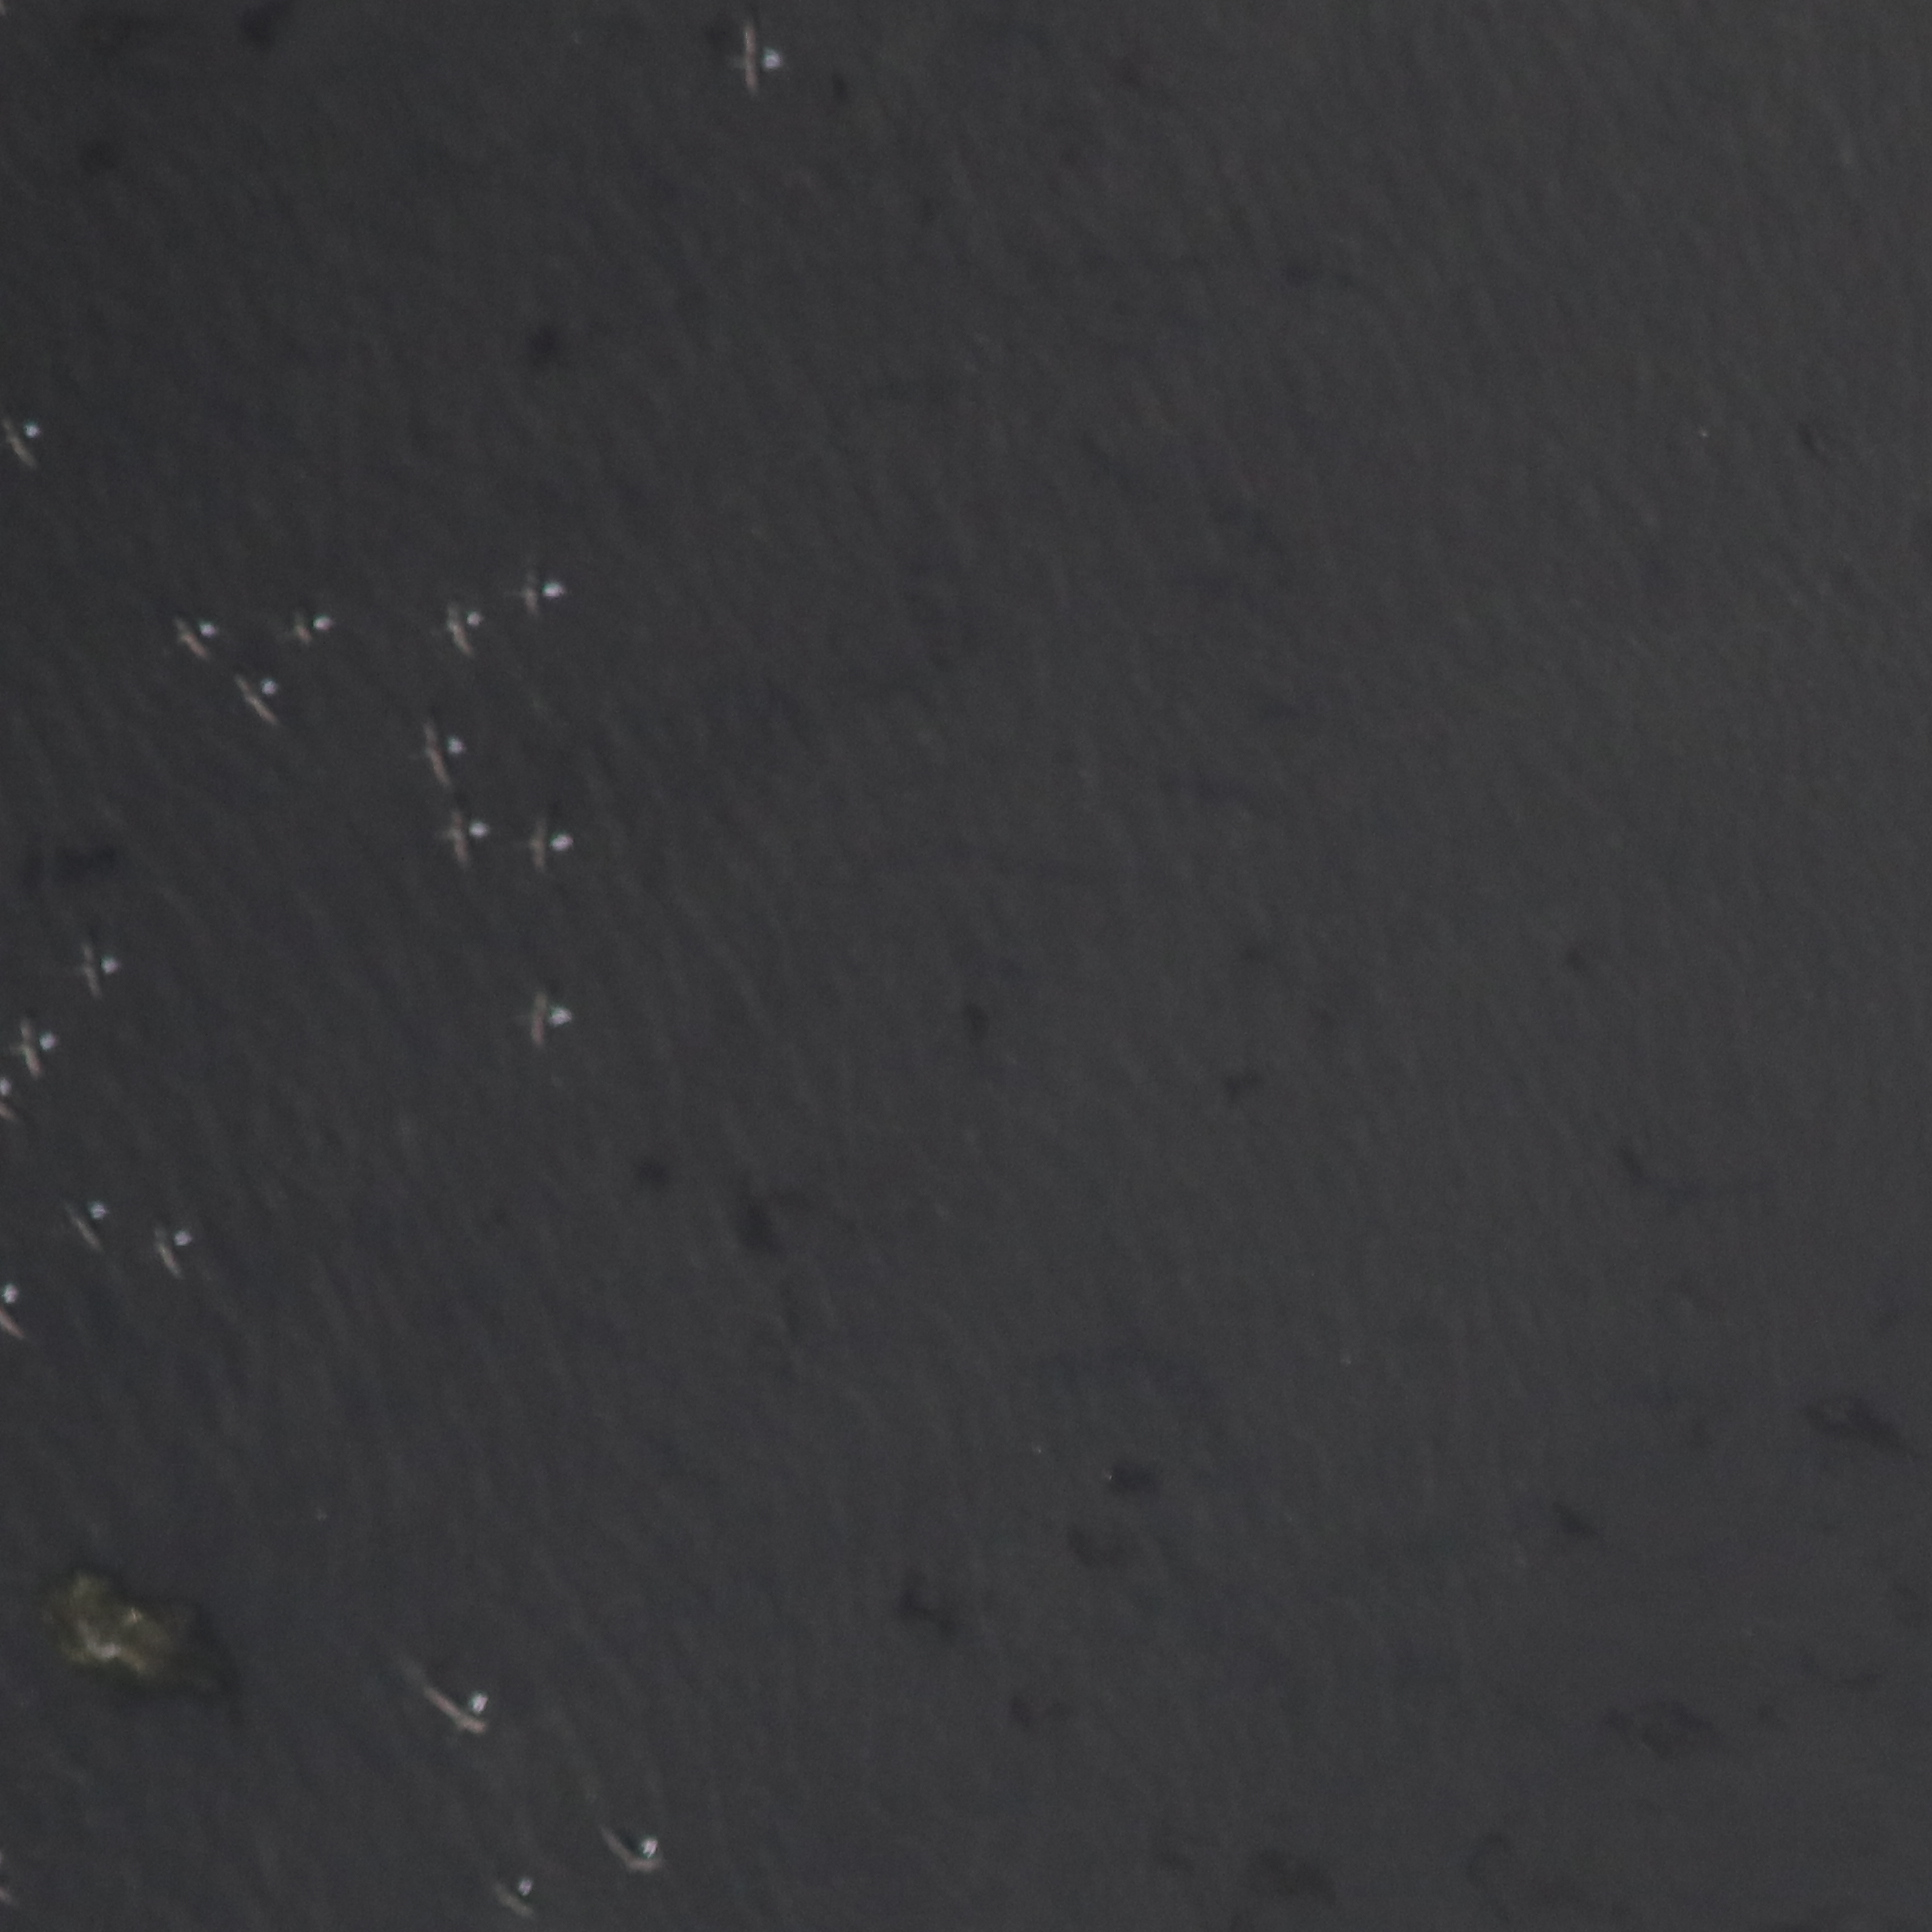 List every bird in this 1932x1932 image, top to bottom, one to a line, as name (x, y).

brant (753, 64)
brant (12, 438)
brant (535, 591)
brant (299, 626)
brant (449, 627)
brant (190, 640)
brant (252, 699)
brant (434, 757)
brant (460, 834)
brant (543, 843)
brant (95, 970)
brant (538, 1017)
brant (32, 1046)
brant (83, 1222)
brant (165, 1248)
brant (463, 1716)
brant (636, 1855)
brant (514, 1903)